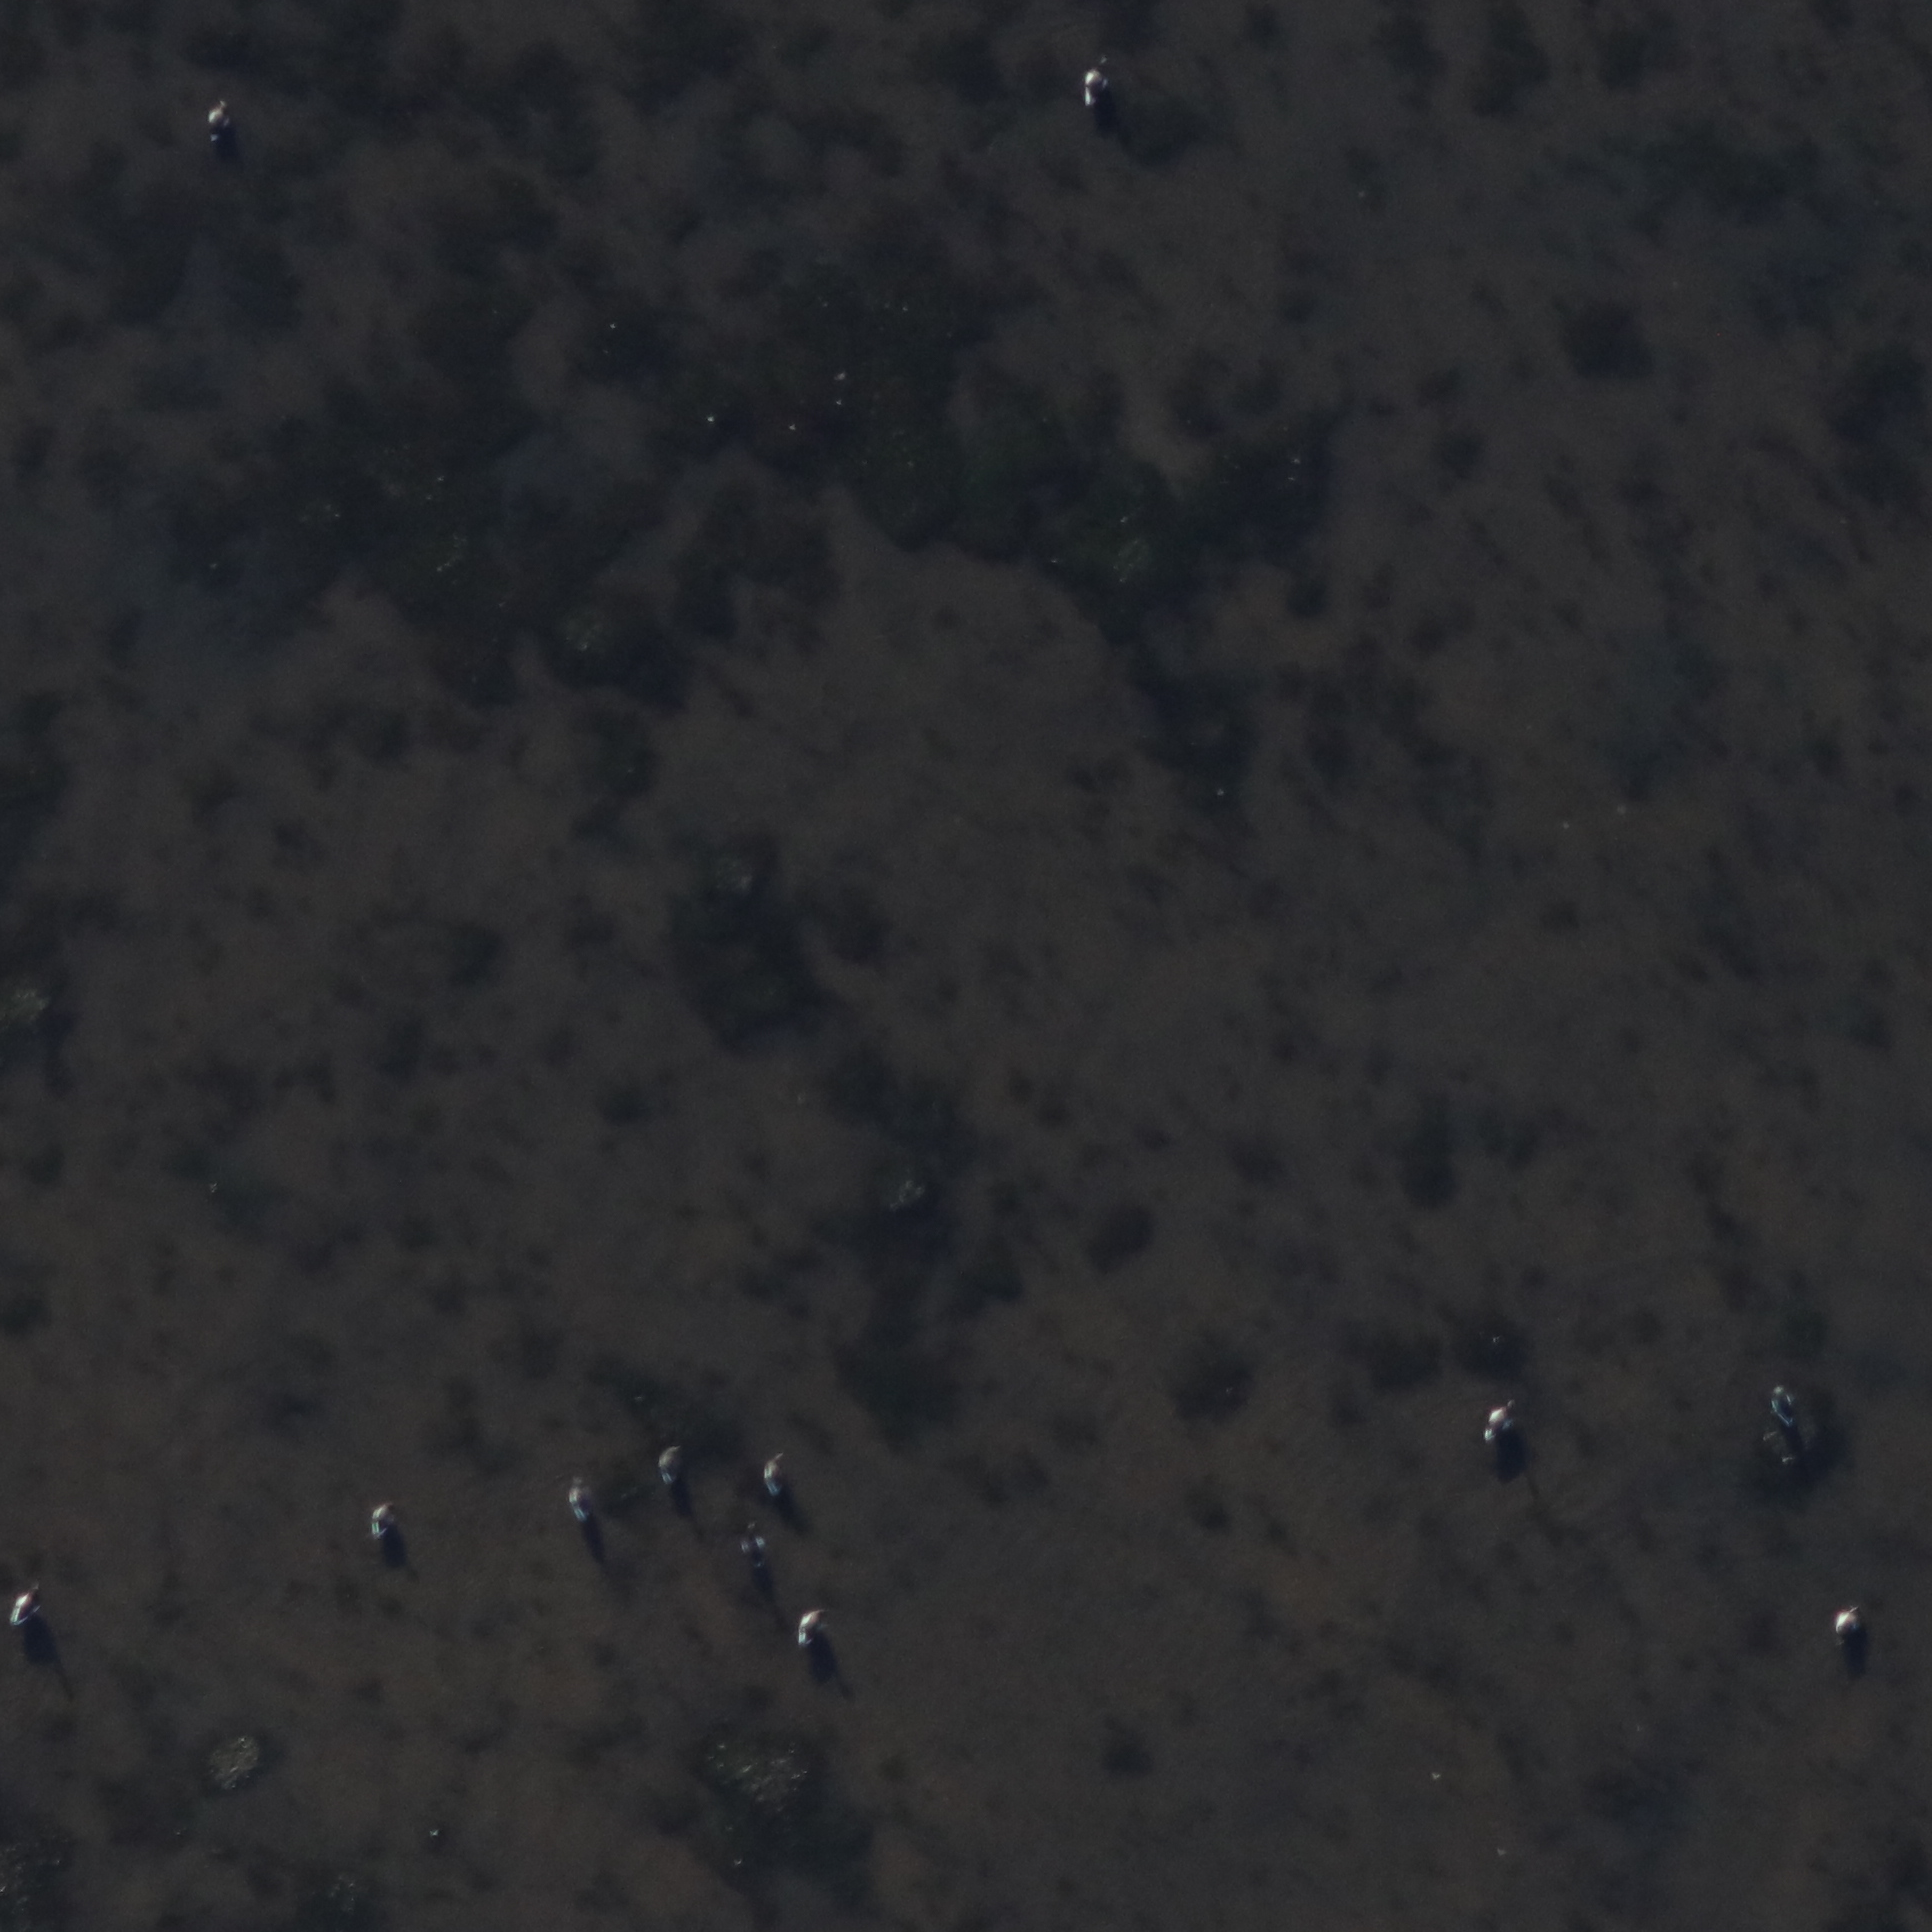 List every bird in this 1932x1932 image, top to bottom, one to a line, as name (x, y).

brant (1096, 86)
brant (220, 121)
brant (1780, 1400)
brant (1500, 1421)
brant (671, 1463)
brant (773, 1473)
brant (578, 1500)
brant (385, 1519)
brant (756, 1553)
brant (27, 1606)
brant (1847, 1622)
brant (805, 1626)